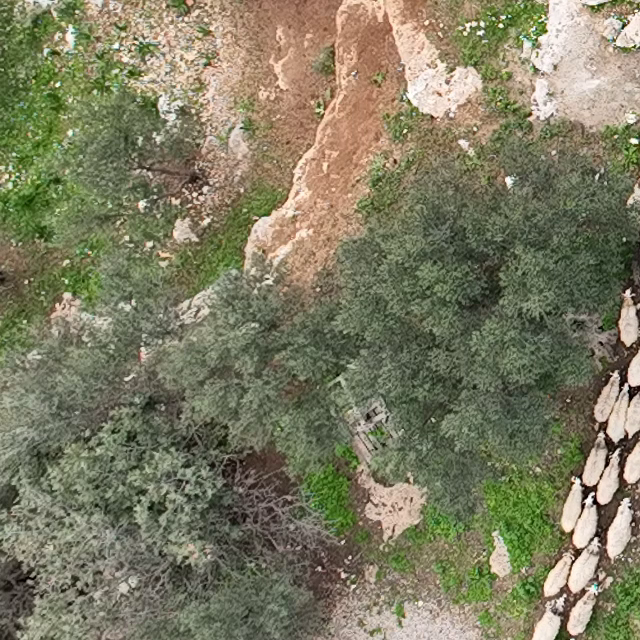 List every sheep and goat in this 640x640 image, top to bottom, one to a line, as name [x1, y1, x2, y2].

sheep [626, 169, 639, 227]
sheep [617, 286, 639, 347]
sheep [626, 332, 639, 387]
sheep [593, 368, 619, 424]
sheep [624, 379, 639, 438]
sheep [606, 383, 630, 442]
sheep [623, 430, 639, 483]
sheep [581, 431, 610, 487]
sheep [596, 446, 624, 506]
sheep [560, 475, 584, 534]
sheep [571, 492, 596, 548]
sheep [606, 498, 632, 560]
sheep [567, 536, 601, 594]
sheep [542, 546, 573, 598]
sheep [566, 583, 597, 635]
sheep [532, 593, 566, 635]